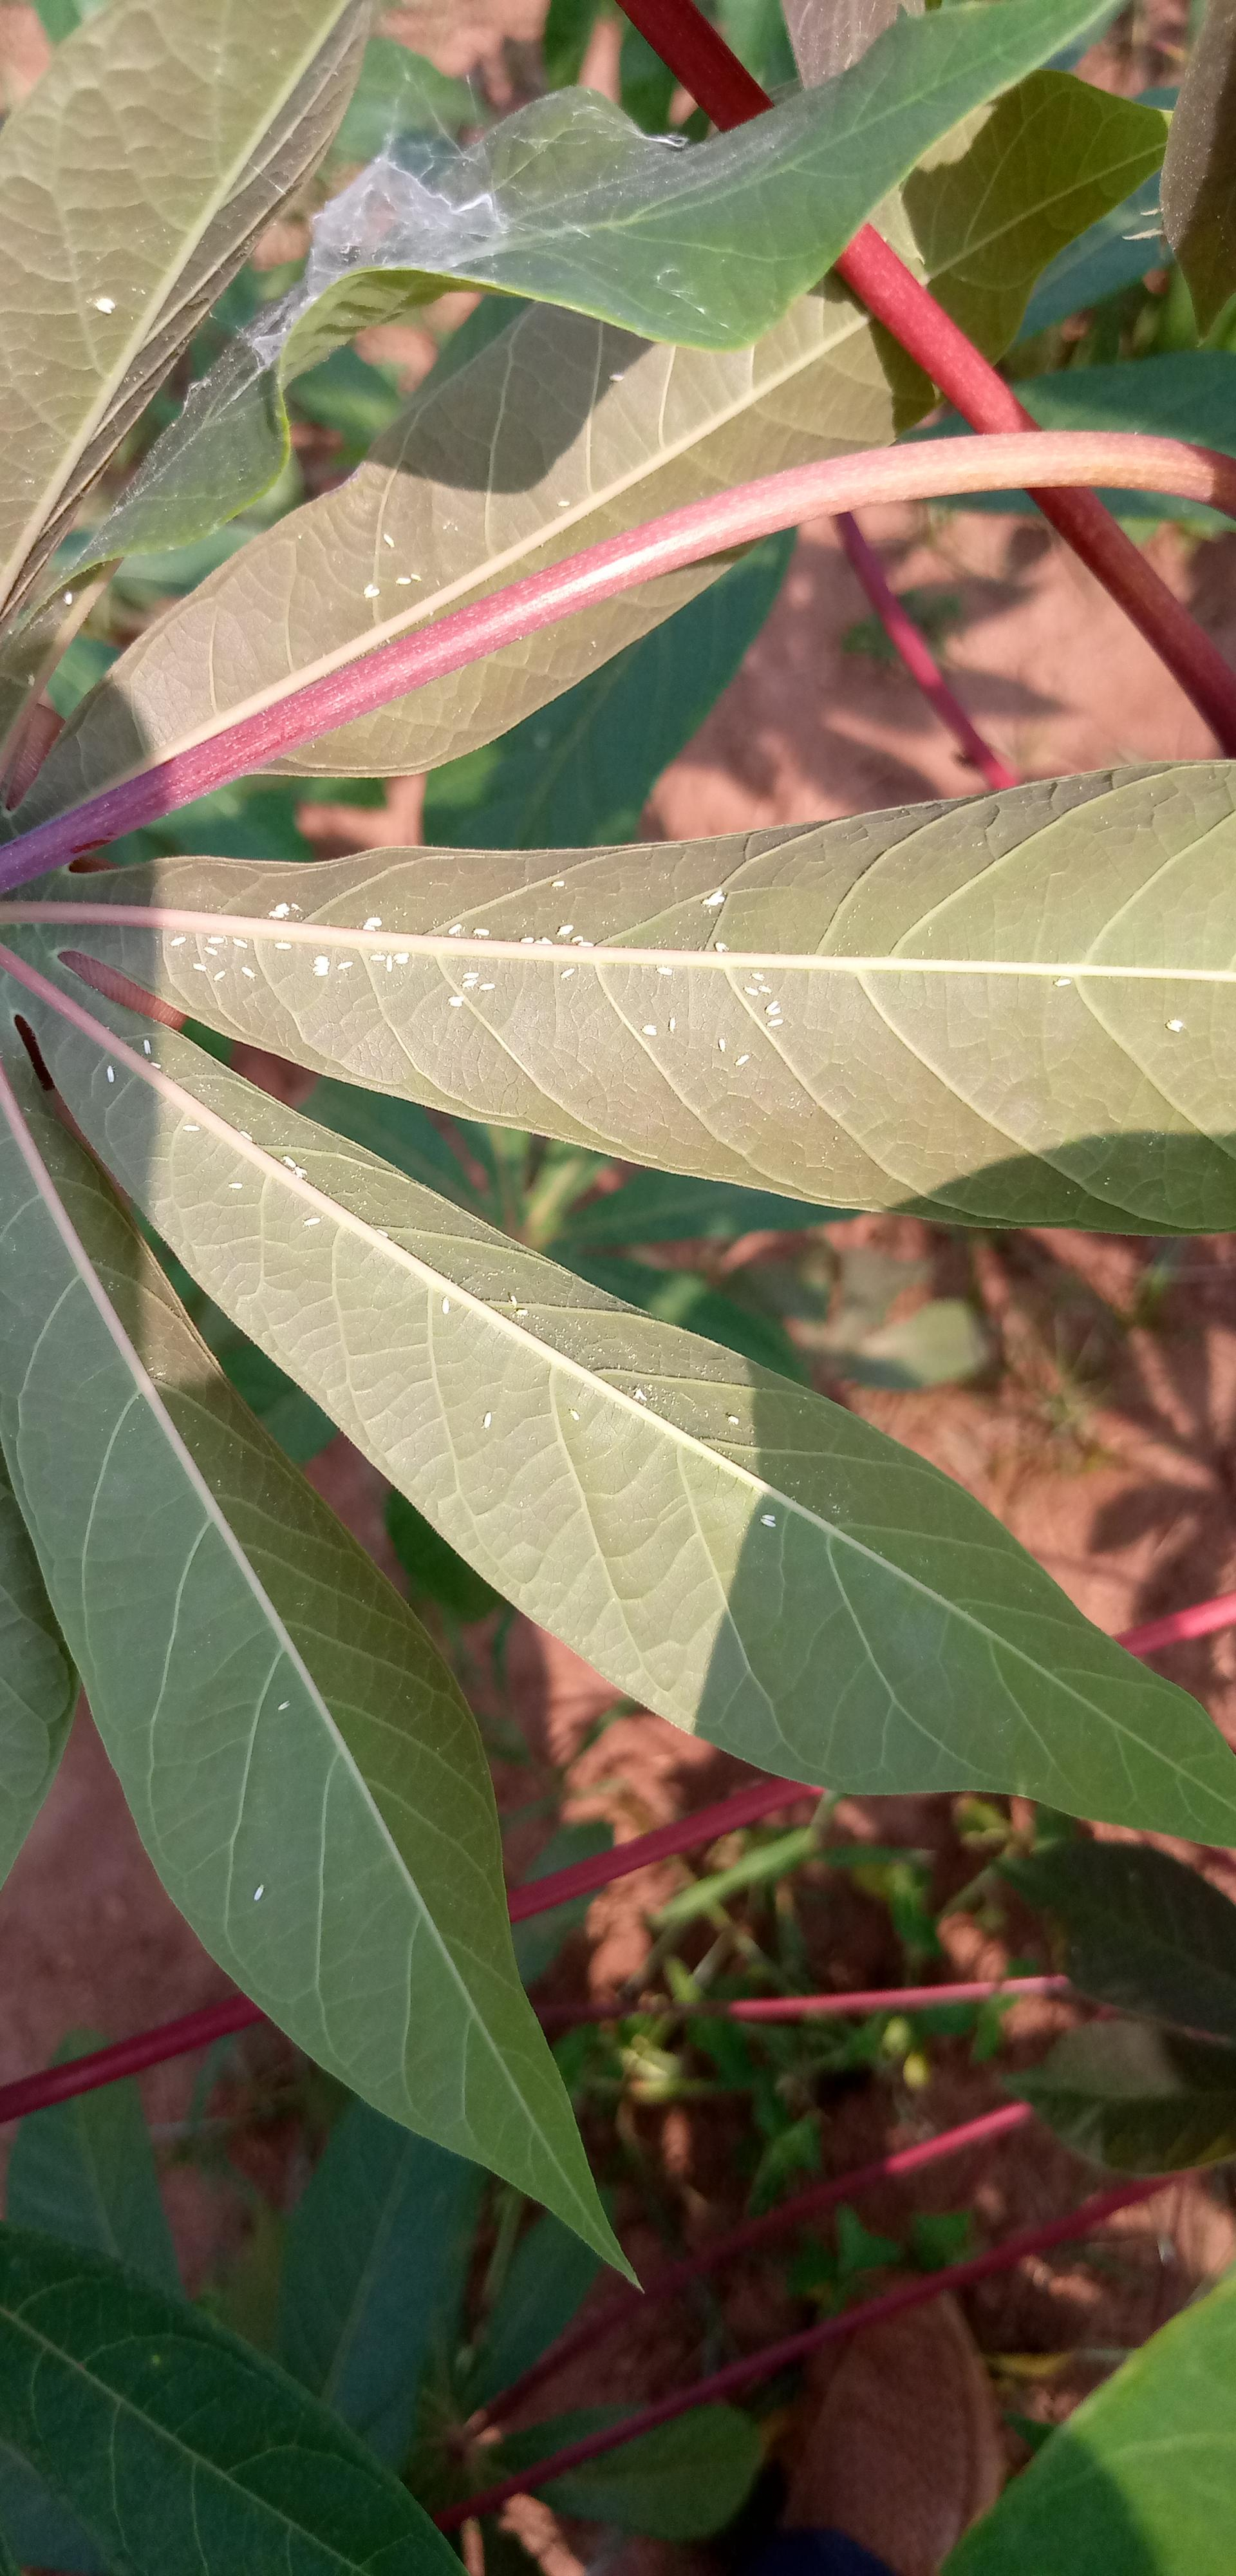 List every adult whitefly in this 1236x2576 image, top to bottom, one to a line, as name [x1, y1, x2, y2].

whitefly [98, 298, 116, 310]
whitefly [95, 303, 112, 316]
whitefly [608, 371, 626, 383]
whitefly [556, 500, 570, 507]
whitefly [382, 533, 396, 549]
whitefly [410, 573, 422, 582]
whitefly [395, 577, 411, 585]
whitefly [363, 584, 373, 594]
whitefly [365, 587, 380, 599]
whitefly [63, 590, 73, 606]
whitefly [550, 879, 565, 888]
whitefly [710, 889, 724, 899]
whitefly [701, 898, 719, 906]
whitefly [275, 902, 288, 911]
whitefly [289, 902, 301, 912]
whitefly [268, 910, 285, 919]
whitefly [365, 916, 383, 927]
whitefly [447, 923, 462, 936]
whitefly [361, 924, 376, 931]
whitefly [557, 924, 574, 937]
whitefly [471, 928, 491, 938]
whitefly [169, 934, 187, 947]
whitefly [571, 934, 584, 943]
whitefly [205, 934, 225, 945]
whitefly [534, 935, 554, 945]
whitefly [231, 936, 248, 950]
whitefly [519, 936, 534, 942]
whitefly [714, 940, 728, 952]
whitefly [272, 942, 293, 951]
whitefly [577, 942, 594, 948]
whitefly [202, 945, 219, 958]
whitefly [392, 951, 410, 958]
whitefly [368, 952, 386, 962]
whitefly [386, 954, 393, 973]
whitefly [315, 955, 328, 961]
whitefly [395, 959, 409, 965]
whitefly [313, 960, 330, 966]
whitefly [335, 960, 355, 971]
whitefly [192, 960, 207, 972]
whitefly [655, 963, 674, 979]
whitefly [239, 965, 257, 981]
whitefly [310, 965, 328, 971]
whitefly [559, 967, 575, 980]
whitefly [211, 969, 227, 984]
whitefly [314, 971, 328, 977]
whitefly [460, 971, 480, 979]
whitefly [749, 971, 765, 982]
whitefly [1053, 977, 1072, 987]
whitefly [461, 979, 478, 989]
whitefly [477, 981, 497, 992]
whitefly [757, 983, 772, 995]
whitefly [743, 985, 758, 998]
whitefly [447, 994, 465, 1001]
whitefly [765, 999, 778, 1013]
whitefly [447, 1000, 464, 1009]
whitefly [769, 1007, 782, 1016]
whitefly [668, 1016, 677, 1035]
whitefly [764, 1017, 785, 1028]
whitefly [1169, 1019, 1183, 1028]
whitefly [1166, 1022, 1181, 1034]
whitefly [643, 1023, 658, 1031]
whitefly [642, 1029, 658, 1038]
whitefly [718, 1036, 726, 1054]
whitefly [140, 1037, 153, 1054]
whitefly [734, 1053, 750, 1067]
whitefly [149, 1061, 162, 1070]
whitefly [104, 1063, 117, 1086]
whitefly [181, 1124, 201, 1133]
whitefly [239, 1130, 254, 1142]
whitefly [282, 1154, 296, 1169]
whitefly [294, 1167, 309, 1179]
whitefly [226, 1181, 244, 1191]
whitefly [301, 1213, 321, 1228]
whitefly [375, 1227, 389, 1238]
whitefly [509, 1294, 518, 1308]
whitefly [440, 1296, 450, 1316]
whitefly [514, 1307, 529, 1318]
whitefly [632, 1386, 648, 1403]
whitefly [568, 1407, 580, 1422]
whitefly [482, 1410, 492, 1430]
whitefly [726, 1414, 740, 1426]
whitefly [761, 1513, 775, 1522]
whitefly [759, 1518, 777, 1528]
whitefly [276, 1698, 291, 1712]
whitefly [252, 1882, 266, 1902]